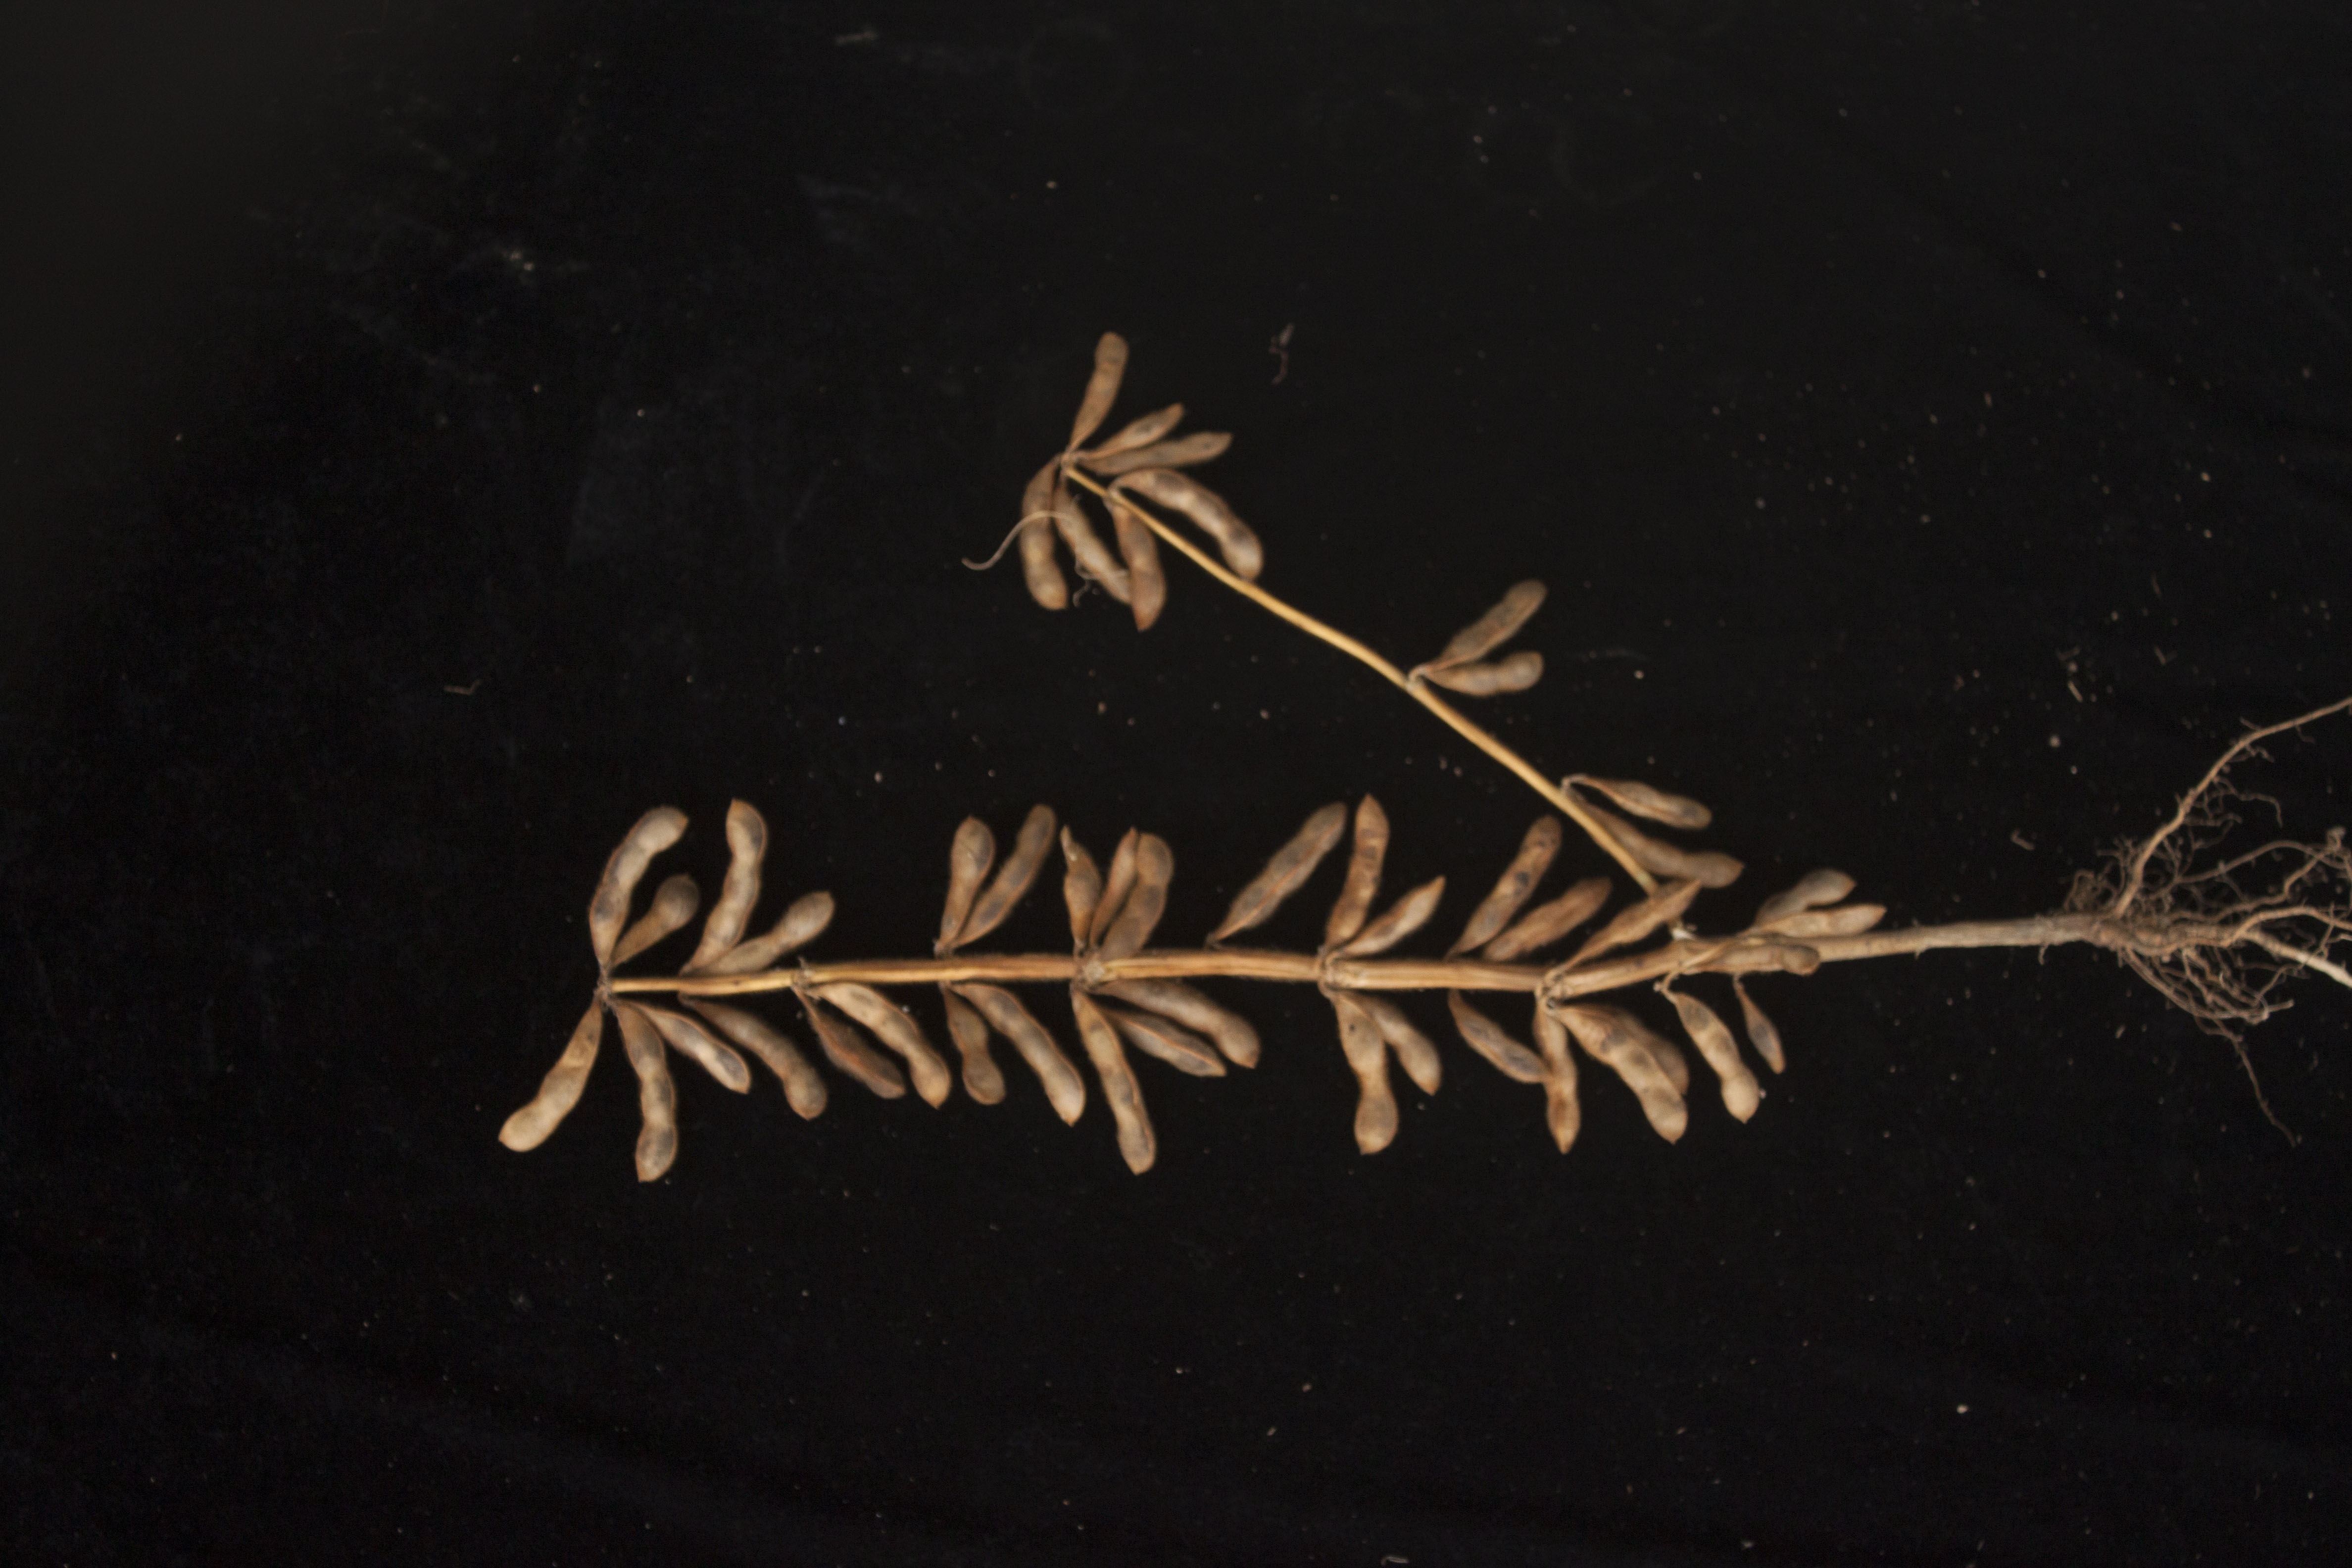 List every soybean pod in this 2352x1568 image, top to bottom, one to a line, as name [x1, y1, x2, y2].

soybean pod [1064, 332, 1127, 452]
soybean pod [1087, 406, 1183, 460]
soybean pod [1080, 433, 1231, 477]
soybean pod [1021, 456, 1067, 612]
soybean pod [1111, 468, 1263, 585]
soybean pod [1055, 476, 1132, 607]
soybean pod [1104, 502, 1166, 633]
soybean pod [1409, 582, 1546, 678]
soybean pod [1426, 653, 1544, 696]
soybean pod [1565, 775, 1712, 830]
soybean pod [1322, 792, 1390, 951]
soybean pod [1575, 798, 1745, 887]
soybean pod [679, 800, 767, 975]
soybean pod [1209, 803, 1345, 942]
soybean pod [946, 805, 1057, 955]
soybean pod [588, 807, 689, 978]
soybean pod [936, 816, 995, 952]
soybean pod [1449, 818, 1561, 955]
soybean pod [1061, 828, 1101, 950]
soybean pod [1088, 830, 1139, 949]
soybean pod [1099, 834, 1176, 965]
soybean pod [1753, 870, 1856, 926]
soybean pod [612, 875, 700, 970]
soybean pod [1326, 877, 1445, 962]
soybean pod [1546, 879, 1703, 980]
soybean pod [1483, 880, 1611, 965]
soybean pod [695, 890, 835, 978]
soybean pod [1735, 907, 1884, 940]
soybean pod [1090, 980, 1260, 1070]
soybean pod [809, 981, 951, 1110]
soybean pod [1071, 983, 1157, 1176]
soybean pod [951, 983, 1085, 1129]
soybean pod [938, 984, 1006, 1105]
soybean pod [794, 989, 907, 1099]
soybean pod [1346, 990, 1441, 1096]
soybean pod [1447, 991, 1556, 1082]
soybean pod [1320, 991, 1398, 1154]
soybean pod [1663, 993, 1761, 1125]
soybean pod [498, 996, 602, 1153]
soybean pod [1532, 998, 1579, 1155]
soybean pod [682, 1000, 828, 1121]
soybean pod [607, 1000, 679, 1183]
soybean pod [626, 1001, 751, 1096]
soybean pod [1096, 1007, 1227, 1078]
soybean pod [1547, 1009, 1688, 1144]